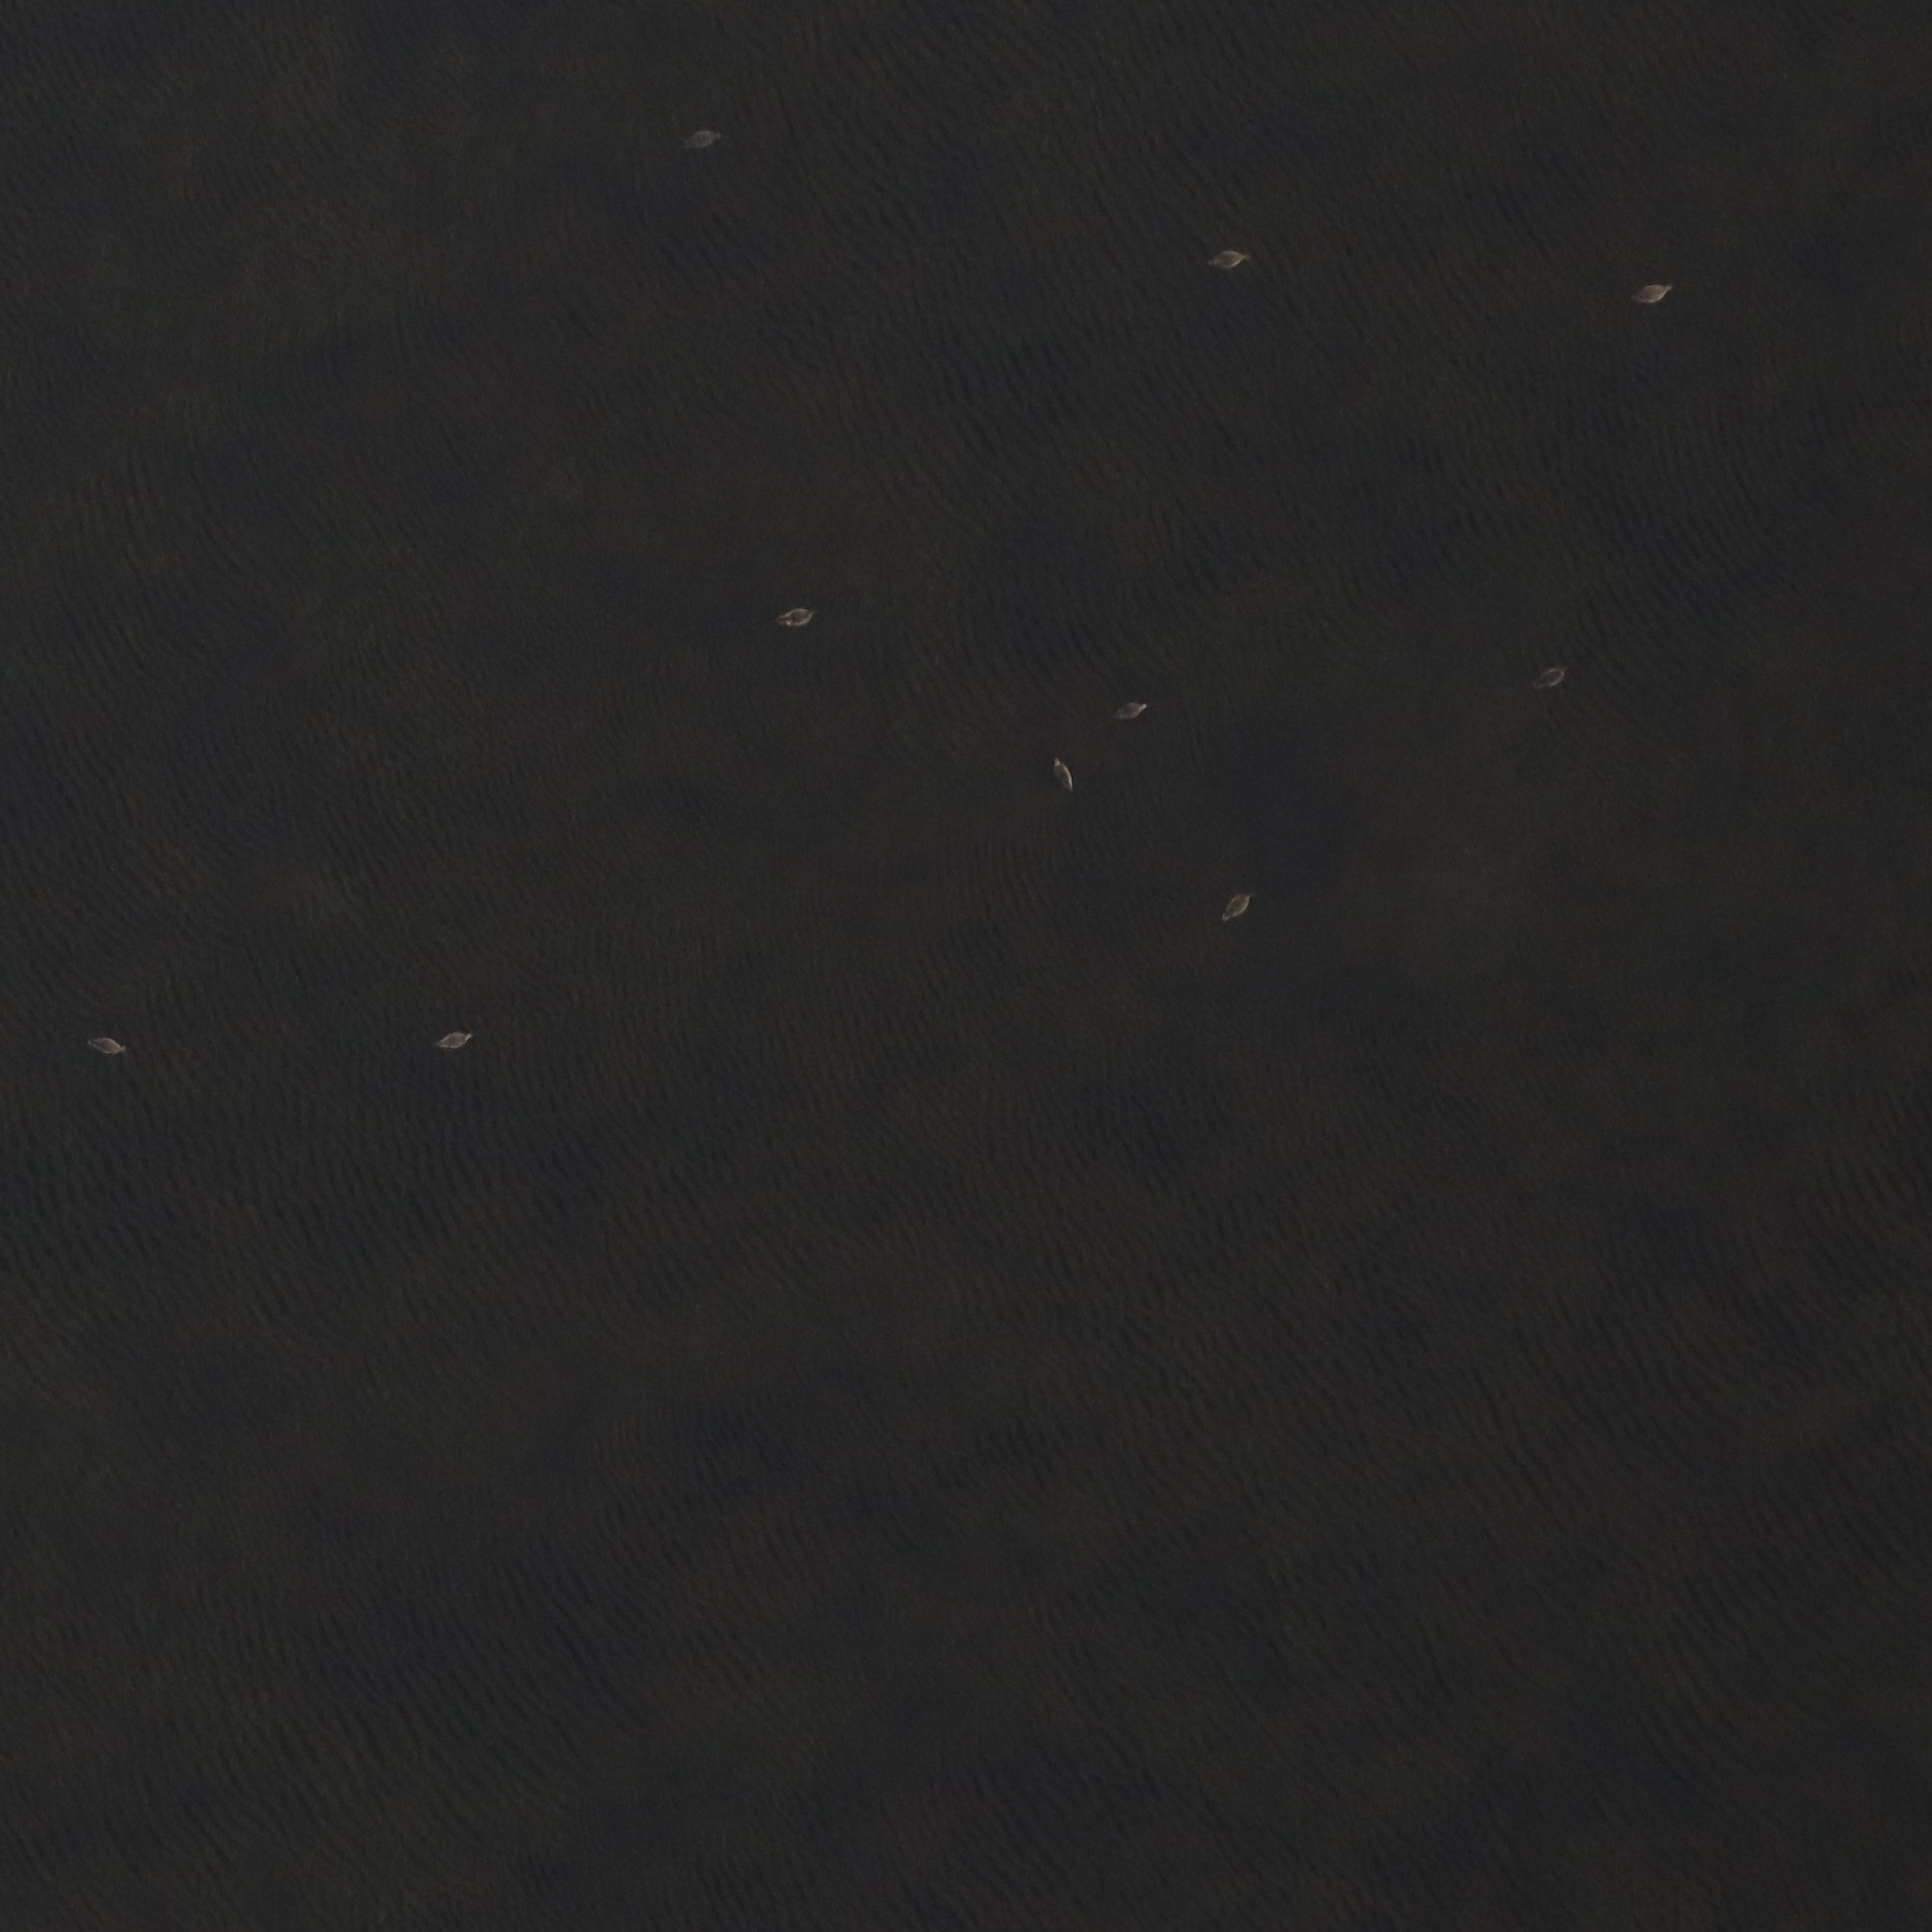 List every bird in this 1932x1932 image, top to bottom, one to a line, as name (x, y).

other bird (702, 140)
other bird (1226, 261)
other bird (1655, 294)
other bird (799, 618)
other bird (1551, 674)
other bird (1128, 709)
other bird (1063, 776)
other bird (1240, 908)
other bird (454, 1039)
other bird (105, 1045)